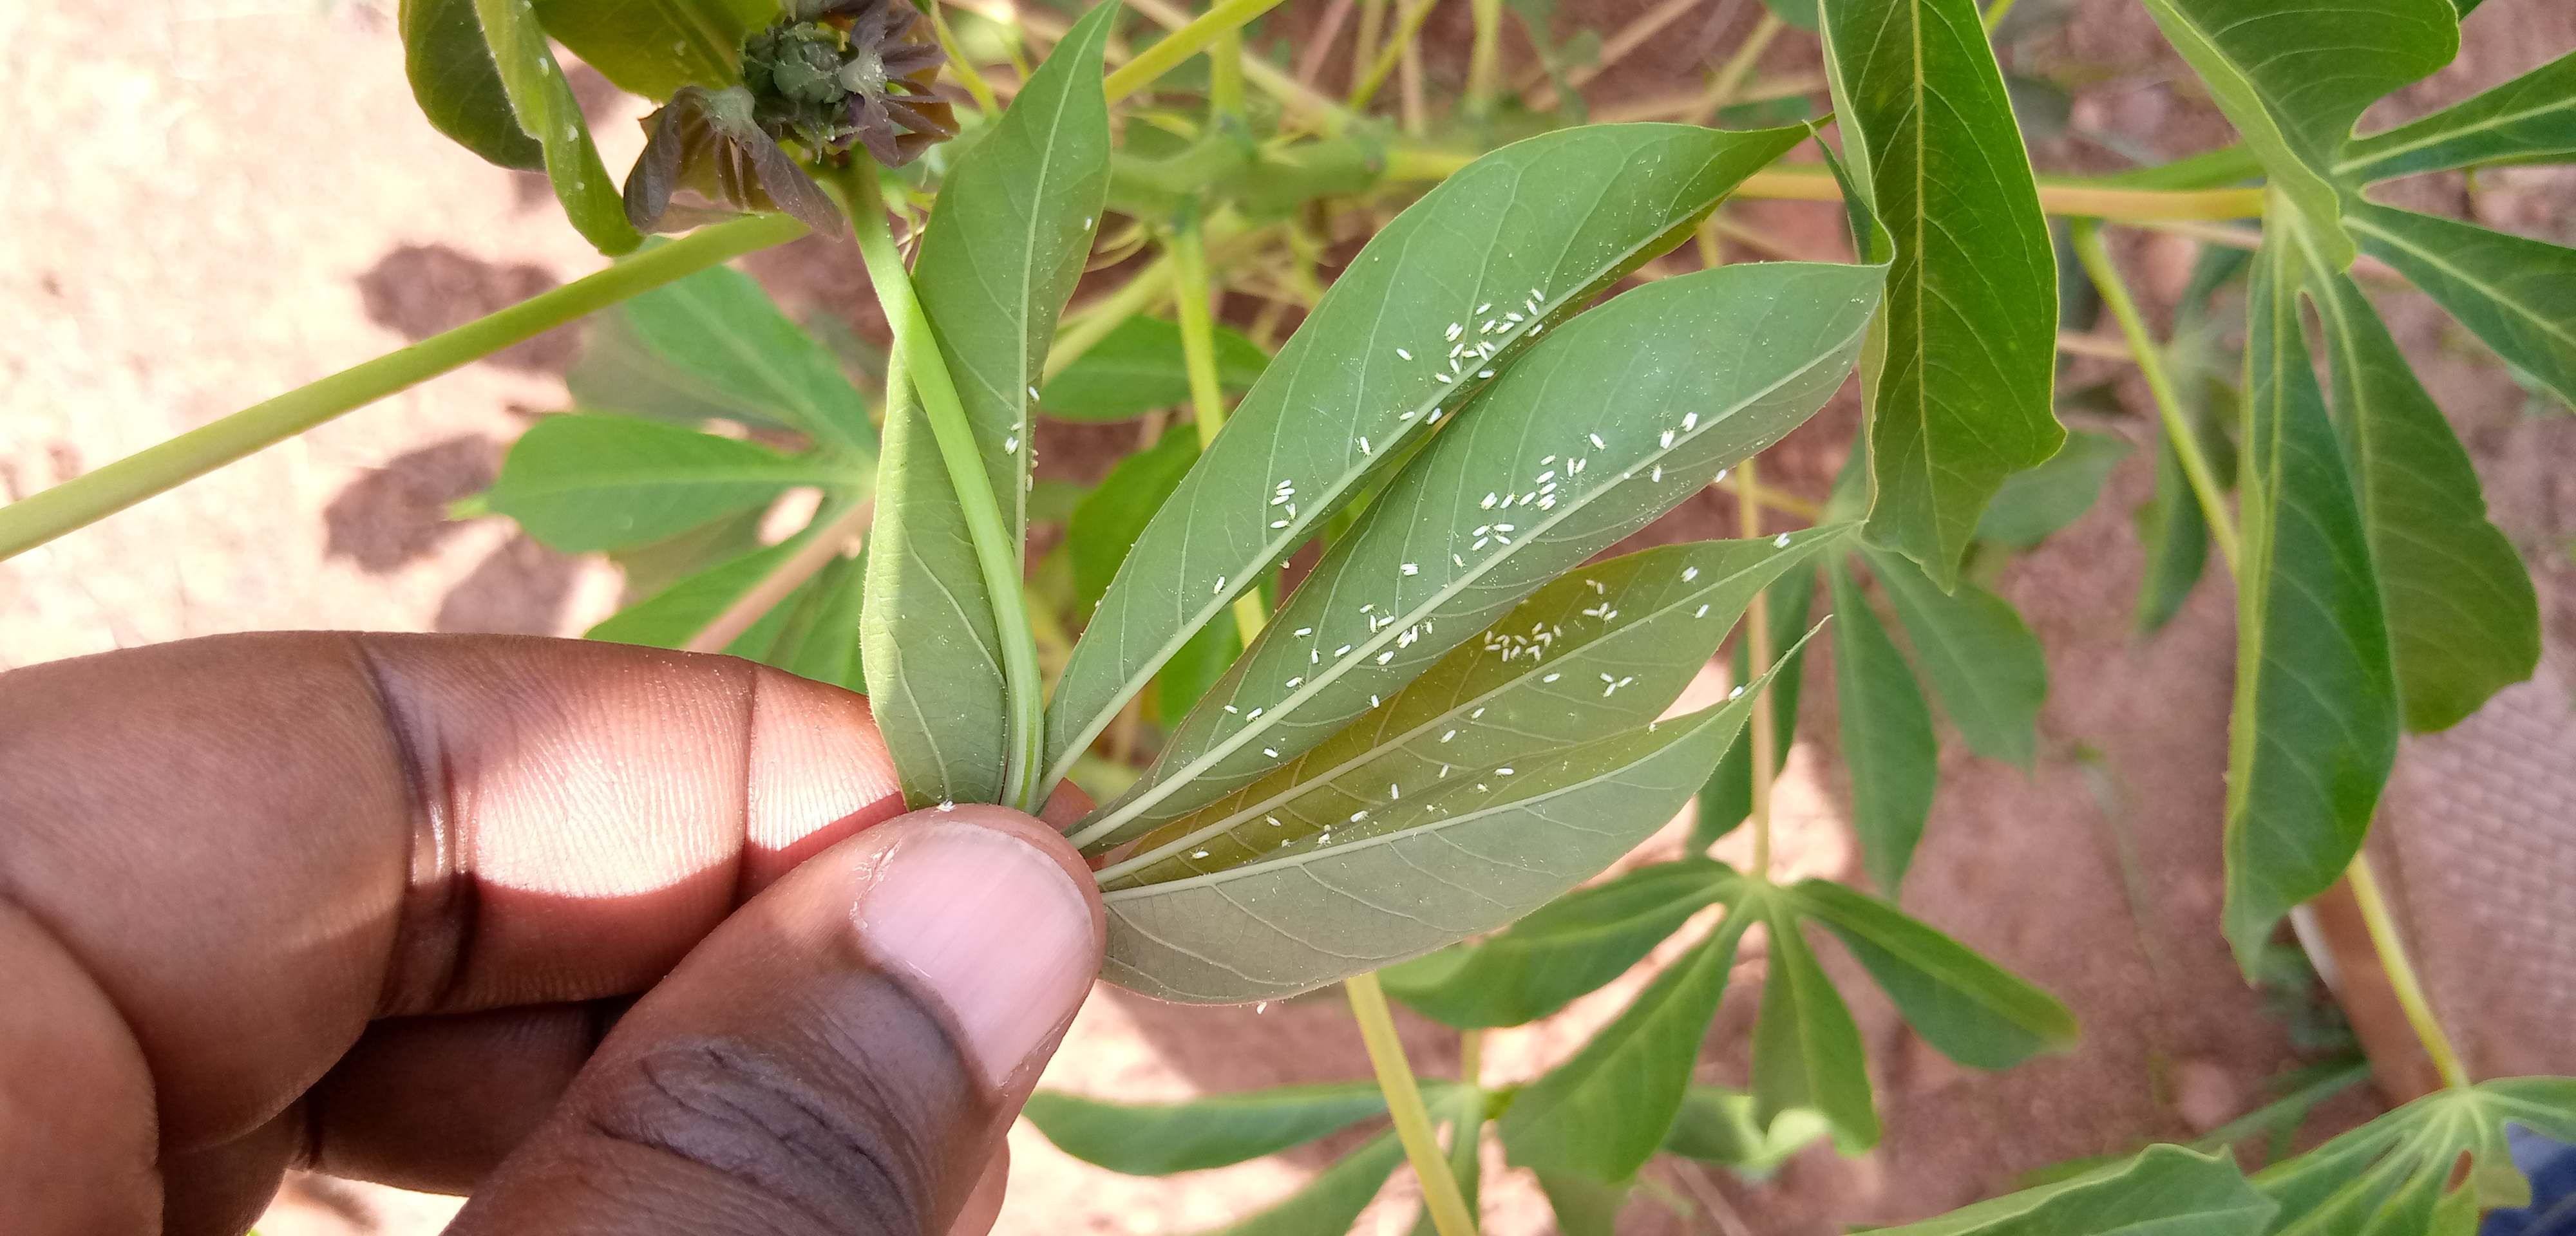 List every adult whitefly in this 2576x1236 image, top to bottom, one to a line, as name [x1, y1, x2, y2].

whitefly [1081, 215, 1094, 232]
whitefly [1529, 285, 1548, 304]
whitefly [1525, 297, 1540, 317]
whitefly [1472, 302, 1493, 315]
whitefly [1503, 309, 1524, 323]
whitefly [1479, 319, 1497, 337]
whitefly [1444, 321, 1459, 337]
whitefly [1496, 323, 1514, 339]
whitefly [1528, 323, 1544, 339]
whitefly [1447, 326, 1463, 343]
whitefly [1481, 341, 1498, 352]
whitefly [1447, 341, 1465, 359]
whitefly [1477, 344, 1490, 362]
whitefly [1394, 347, 1415, 364]
whitefly [1461, 350, 1479, 359]
whitefly [1448, 358, 1463, 377]
whitefly [1476, 368, 1497, 379]
whitefly [1433, 371, 1454, 386]
whitefly [1026, 384, 1043, 403]
whitefly [1426, 407, 1444, 427]
whitefly [1397, 409, 1416, 423]
whitefly [1678, 412, 1693, 429]
whitefly [1684, 413, 1698, 433]
whitefly [1009, 421, 1025, 432]
whitefly [1658, 430, 1669, 448]
whitefly [1663, 430, 1675, 450]
whitefly [1587, 431, 1609, 452]
whitefly [1356, 435, 1372, 458]
whitefly [1004, 436, 1014, 452]
whitefly [1007, 439, 1019, 456]
whitefly [1029, 448, 1040, 457]
whitefly [1539, 454, 1557, 467]
whitefly [1566, 456, 1575, 478]
whitefly [1029, 457, 1041, 470]
whitefly [1575, 457, 1587, 474]
whitefly [1649, 464, 1665, 483]
whitefly [1712, 465, 1728, 485]
whitefly [1537, 470, 1555, 484]
whitefly [1025, 473, 1035, 492]
whitefly [1274, 478, 1292, 490]
whitefly [1538, 482, 1558, 498]
whitefly [1275, 487, 1296, 497]
whitefly [1480, 491, 1496, 509]
whitefly [1519, 491, 1537, 508]
whitefly [1499, 492, 1517, 510]
whitefly [1269, 495, 1291, 507]
whitefly [1537, 495, 1554, 507]
whitefly [1485, 497, 1498, 510]
whitefly [1540, 499, 1557, 512]
whitefly [1284, 502, 1298, 521]
whitefly [1267, 519, 1291, 529]
whitefly [1494, 521, 1515, 532]
whitefly [1472, 523, 1492, 538]
whitefly [1772, 532, 1788, 549]
whitefly [1494, 534, 1511, 547]
whitefly [1472, 536, 1490, 552]
whitefly [1777, 538, 1792, 550]
whitefly [1451, 551, 1467, 568]
whitefly [1278, 556, 1291, 570]
whitefly [1399, 562, 1420, 570]
whitefly [1680, 565, 1694, 579]
whitefly [1683, 568, 1698, 584]
whitefly [1402, 570, 1419, 577]
whitefly [1210, 574, 1228, 596]
whitefly [1584, 578, 1595, 588]
whitefly [1595, 581, 1605, 595]
whitefly [1598, 601, 1609, 619]
whitefly [1358, 602, 1375, 615]
whitefly [1693, 603, 1710, 621]
whitefly [1580, 608, 1598, 617]
whitefly [1603, 609, 1618, 624]
whitefly [1368, 612, 1378, 635]
whitefly [1377, 615, 1396, 628]
whitefly [1423, 618, 1435, 635]
whitefly [1530, 621, 1543, 636]
whitefly [1551, 624, 1564, 638]
whitefly [1411, 624, 1420, 644]
whitefly [1291, 627, 1316, 639]
whitefly [1396, 629, 1410, 644]
whitefly [1483, 630, 1493, 644]
whitefly [1544, 632, 1551, 648]
whitefly [1533, 633, 1548, 642]
whitefly [1398, 634, 1412, 651]
whitefly [1494, 634, 1506, 643]
whitefly [1513, 634, 1529, 646]
whitefly [1502, 635, 1511, 646]
whitefly [1334, 643, 1352, 660]
whitefly [1484, 644, 1502, 652]
whitefly [1510, 644, 1521, 660]
whitefly [1524, 644, 1540, 655]
whitefly [1309, 646, 1322, 665]
whitefly [1501, 648, 1510, 662]
whitefly [1378, 650, 1395, 668]
whitefly [1533, 650, 1541, 663]
whitefly [1376, 651, 1390, 662]
whitefly [1540, 671, 1562, 686]
whitefly [1598, 671, 1615, 684]
whitefly [1283, 674, 1305, 689]
whitefly [1617, 675, 1634, 691]
whitefly [1602, 682, 1616, 699]
whitefly [1725, 683, 1744, 704]
whitefly [1368, 691, 1383, 710]
whitefly [1220, 703, 1240, 715]
whitefly [1244, 706, 1264, 725]
whitefly [1469, 706, 1486, 722]
whitefly [1645, 720, 1660, 735]
whitefly [1439, 728, 1457, 744]
whitefly [1260, 745, 1280, 762]
whitefly [1437, 763, 1450, 780]
whitefly [1493, 766, 1515, 778]
whitefly [1388, 781, 1402, 802]
whitefly [1474, 781, 1490, 795]
whitefly [933, 798, 957, 812]
whitefly [1423, 802, 1436, 814]
whitefly [1350, 808, 1370, 826]
whitefly [1264, 814, 1282, 828]
whitefly [1322, 823, 1334, 833]
whitefly [1316, 832, 1331, 846]
whitefly [1277, 837, 1293, 848]
whitefly [1188, 849, 1211, 860]
whitefly [1254, 999, 1269, 1016]